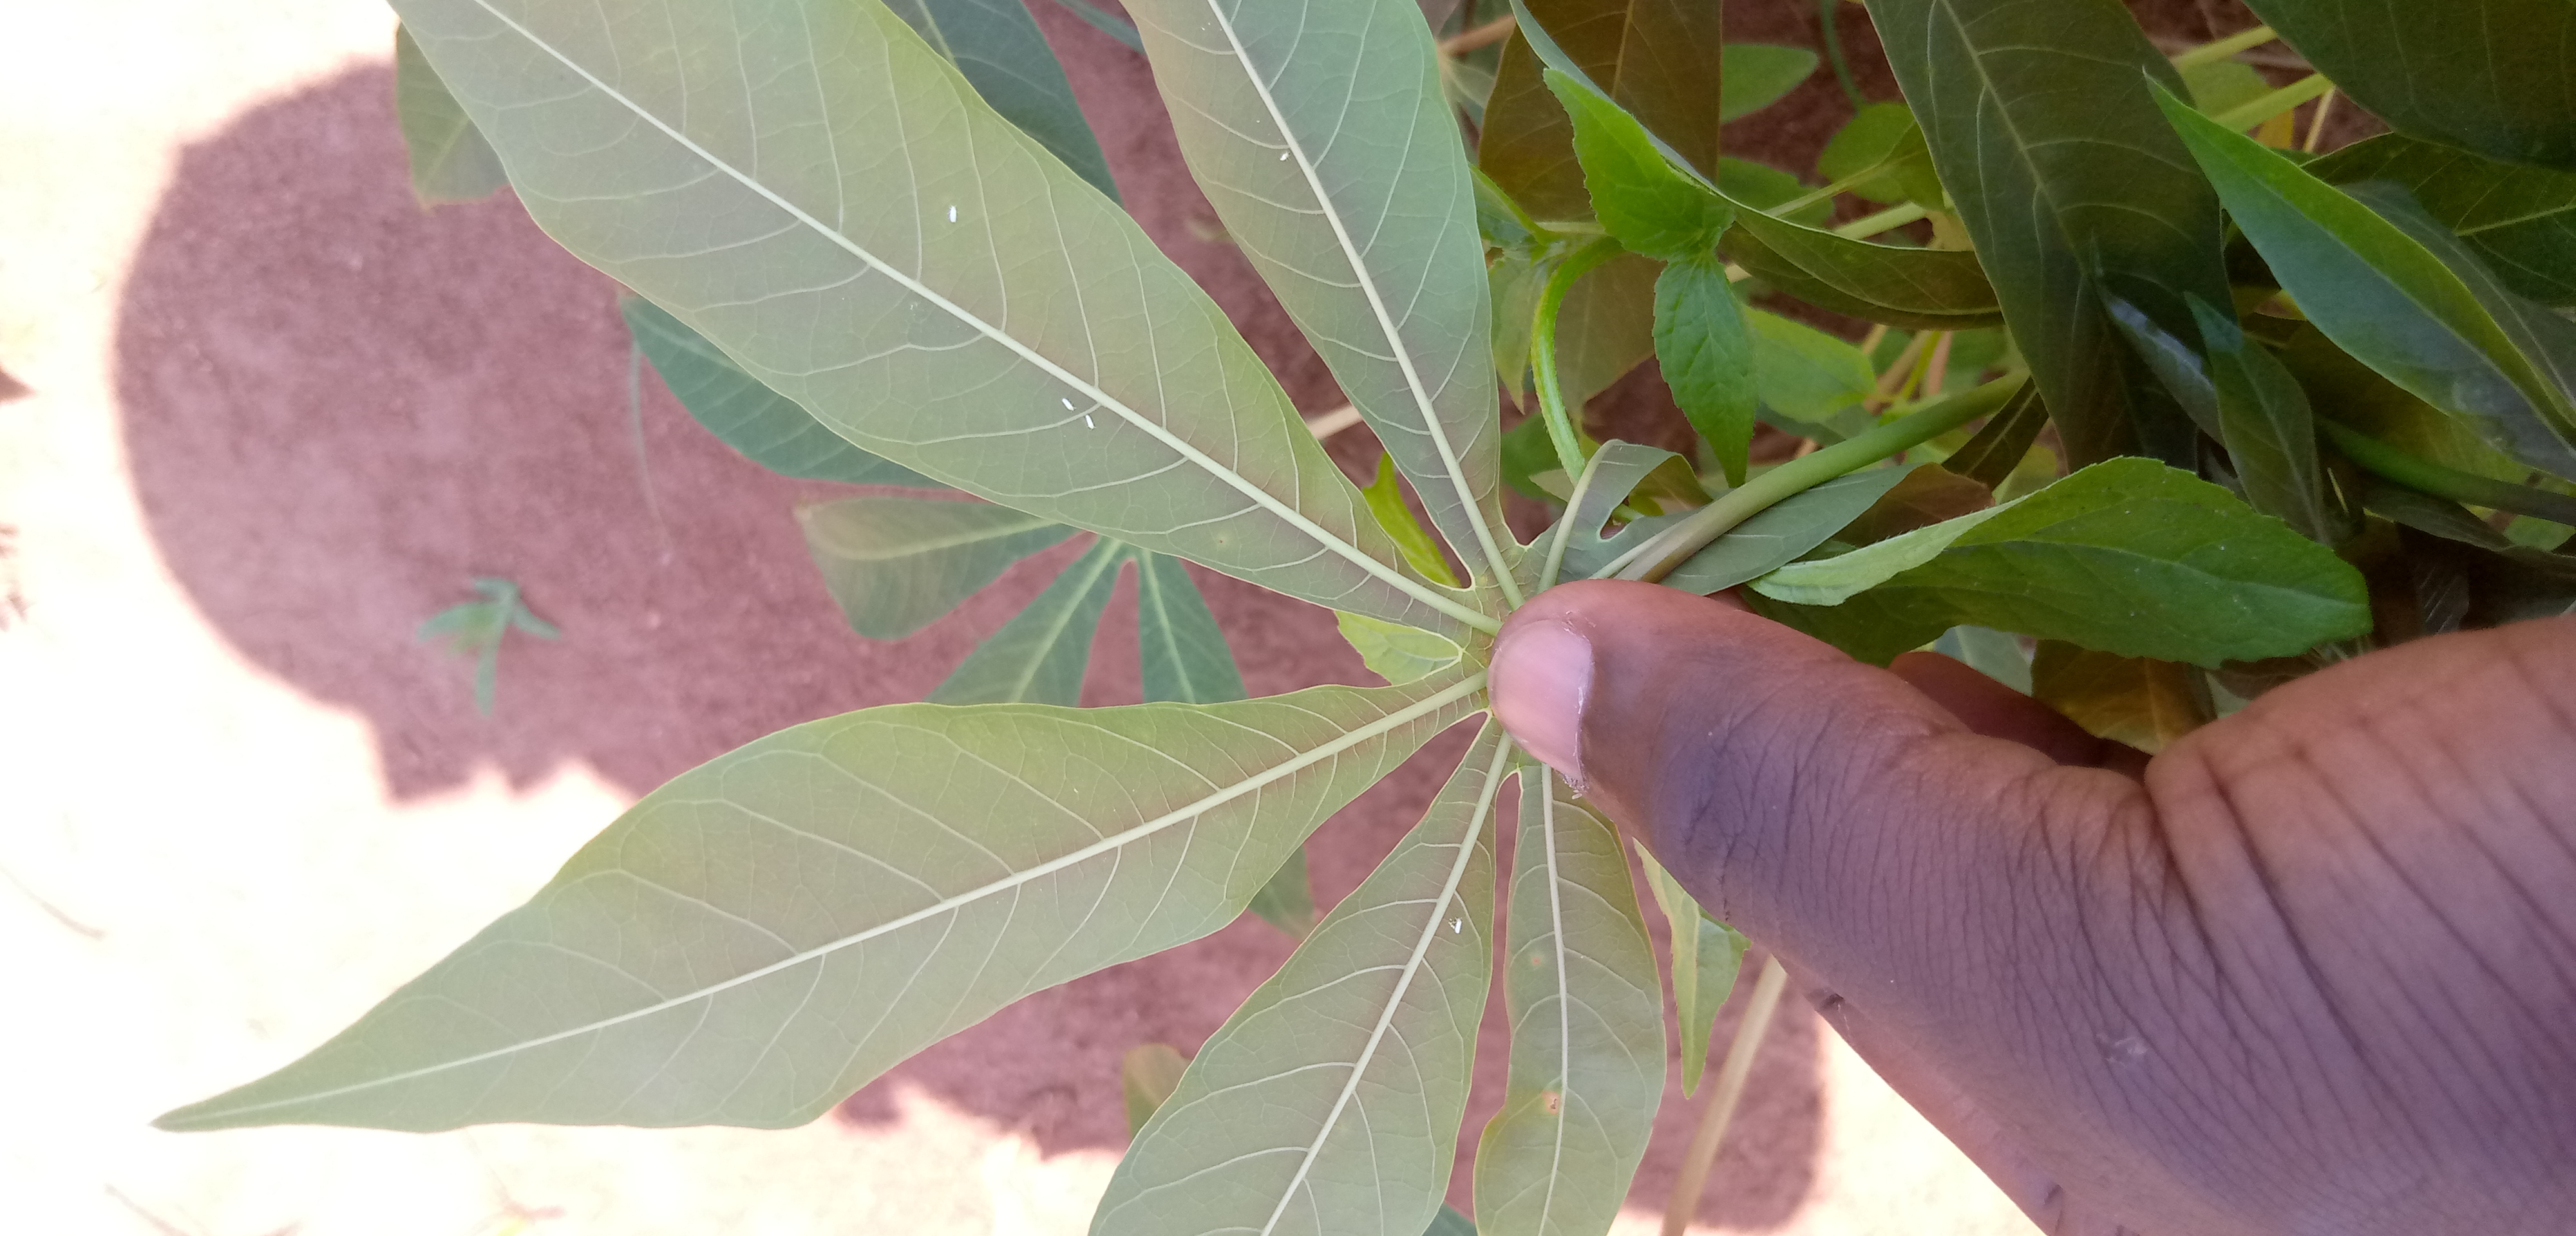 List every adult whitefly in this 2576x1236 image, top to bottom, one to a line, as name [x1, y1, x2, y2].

whitefly [1278, 148, 1291, 165]
whitefly [947, 203, 961, 225]
whitefly [1059, 396, 1076, 412]
whitefly [1084, 413, 1097, 431]
whitefly [1452, 915, 1466, 938]